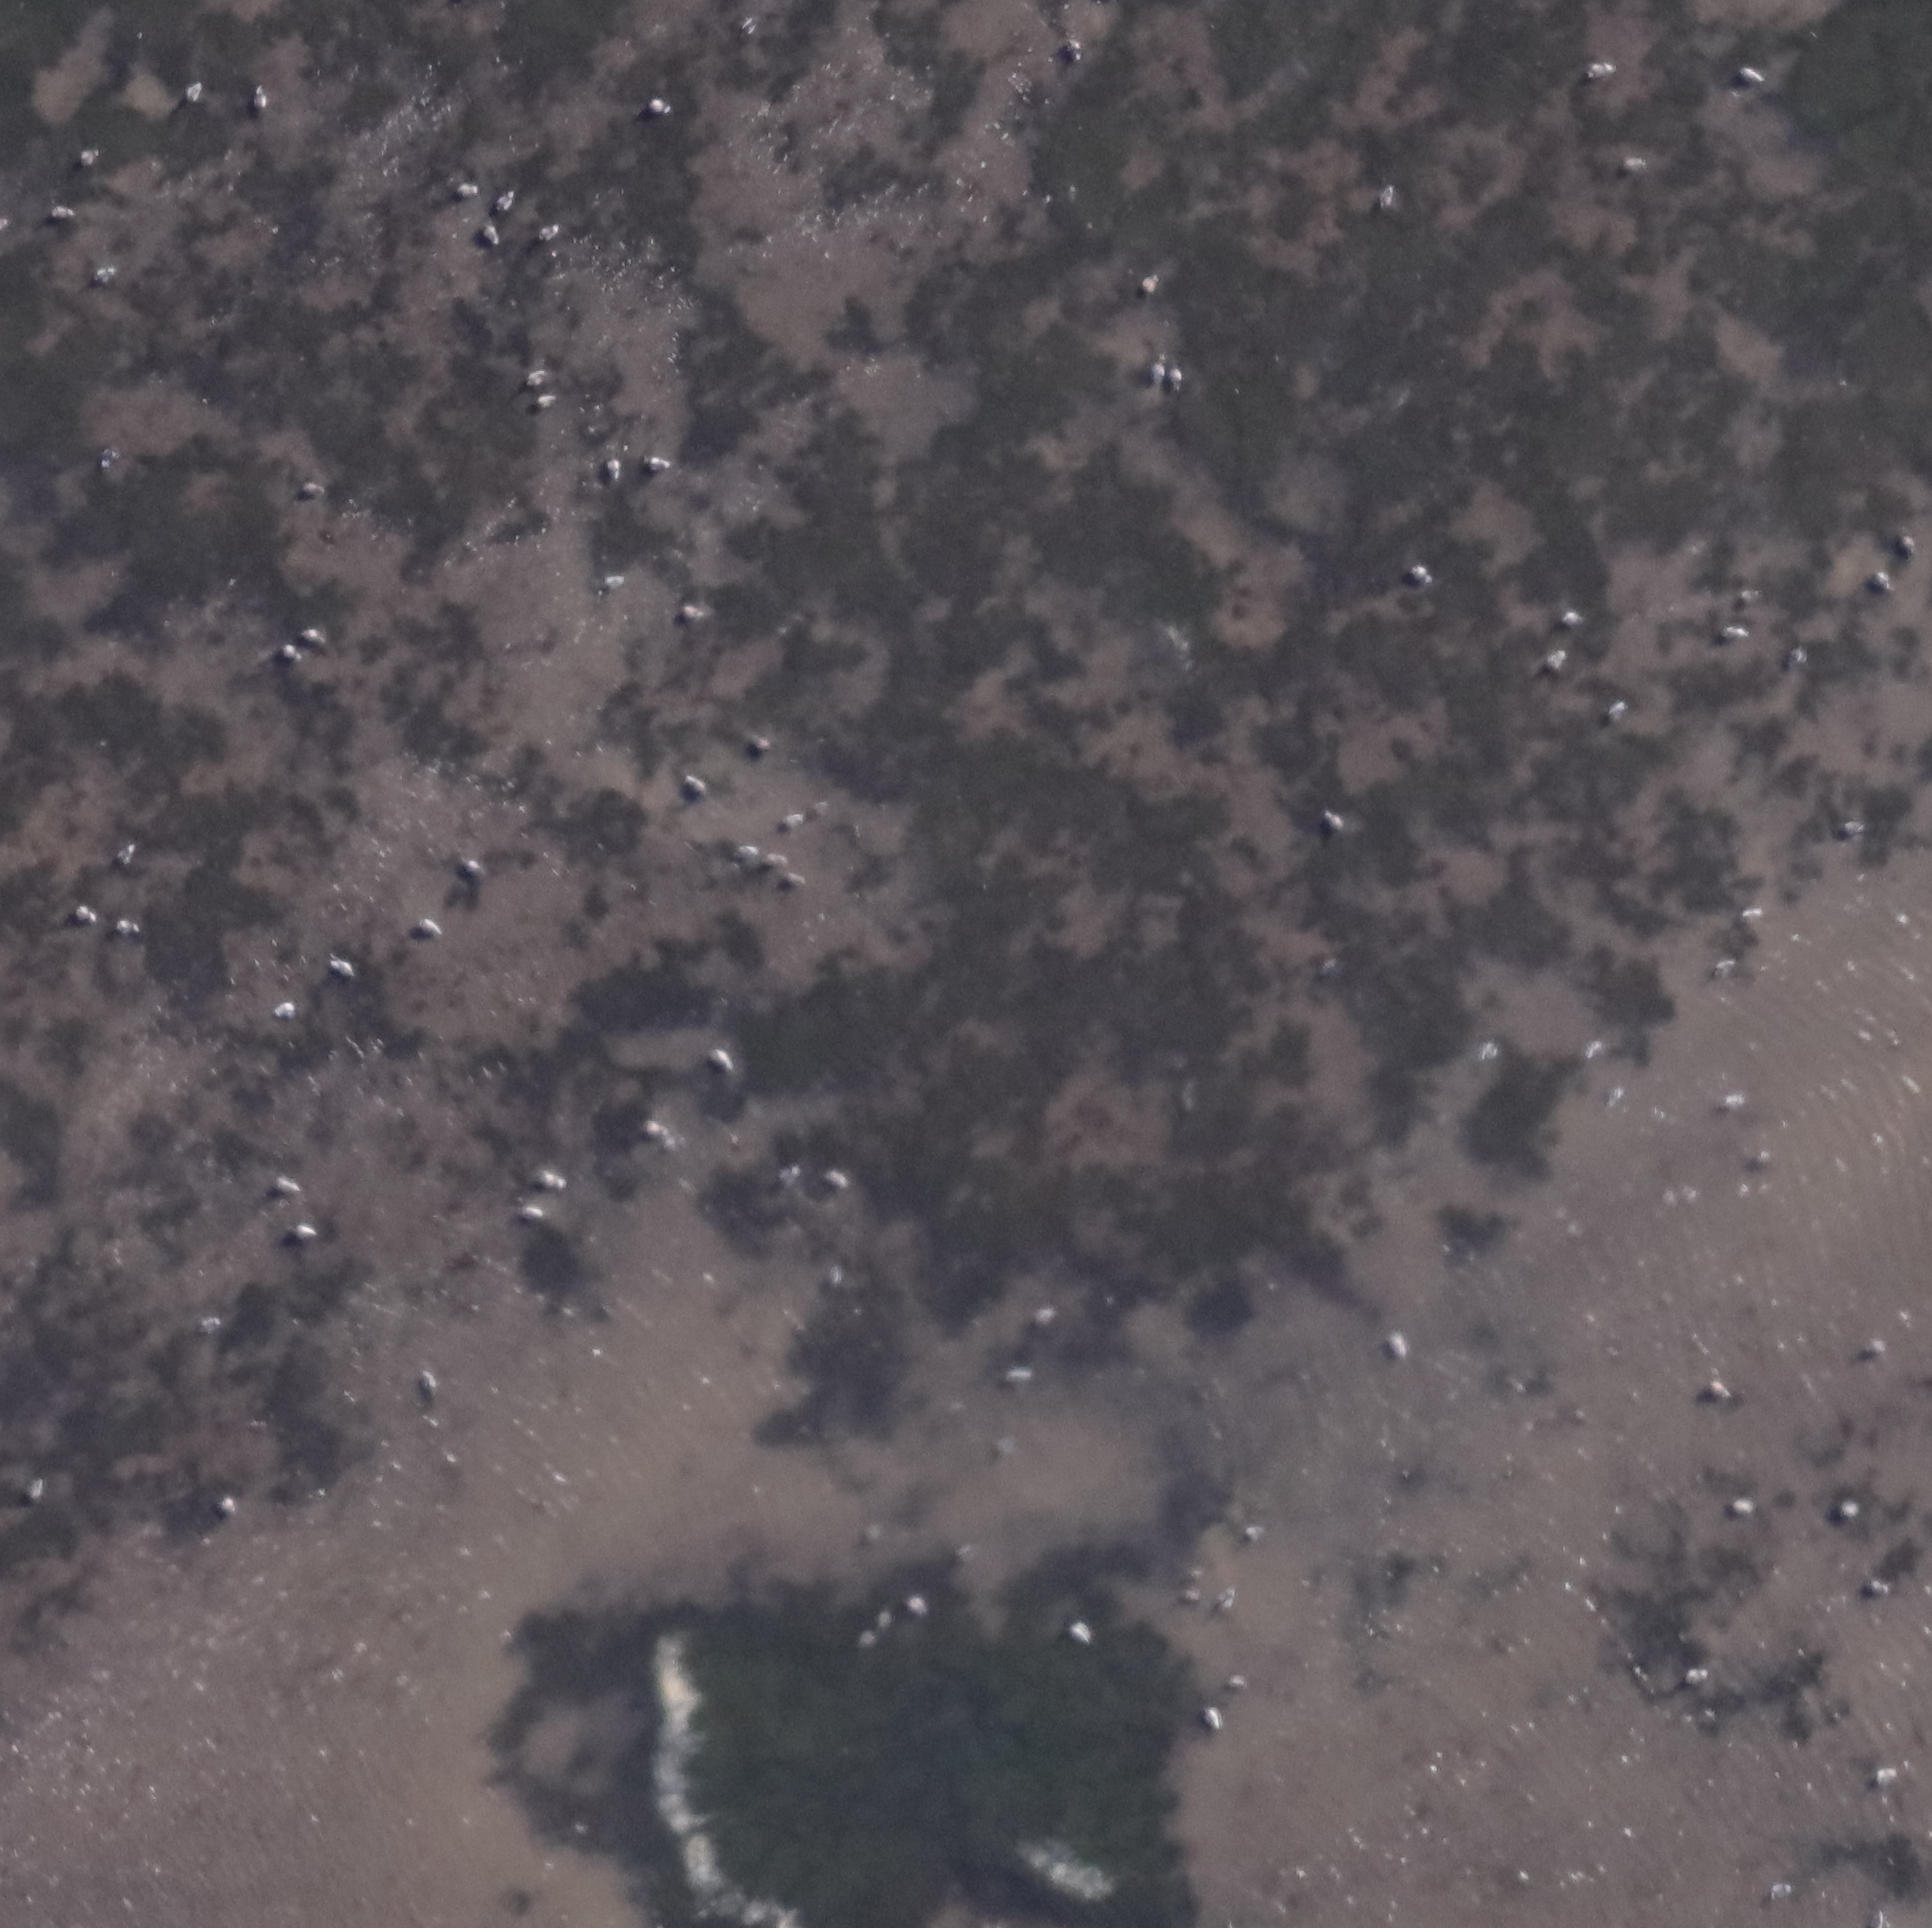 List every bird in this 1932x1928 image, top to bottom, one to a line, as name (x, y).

brant (749, 26)
brant (1084, 45)
brant (1602, 71)
brant (1751, 79)
brant (194, 88)
brant (260, 100)
brant (655, 109)
brant (84, 156)
brant (1627, 170)
brant (469, 186)
brant (1391, 199)
brant (509, 205)
brant (64, 213)
brant (560, 223)
brant (491, 236)
brant (105, 278)
brant (1151, 284)
brant (1160, 361)
brant (1175, 377)
brant (538, 379)
brant (547, 402)
brant (110, 454)
brant (665, 462)
brant (609, 465)
brant (312, 490)
brant (1909, 543)
brant (1421, 575)
brant (614, 583)
brant (1877, 586)
brant (1745, 597)
brant (1570, 611)
brant (695, 614)
brant (1739, 629)
brant (317, 636)
brant (293, 653)
brant (1799, 653)
brant (1558, 661)
brant (1623, 706)
brant (766, 745)
brant (697, 782)
brant (818, 807)
brant (792, 819)
brant (1337, 821)
brant (1846, 833)
brant (746, 852)
brant (117, 856)
brant (774, 863)
brant (468, 871)
brant (795, 882)
brant (88, 912)
brant (1752, 916)
brant (139, 928)
brant (428, 932)
brant (1723, 964)
brant (343, 965)
brant (284, 1015)
brant (1598, 1053)
brant (716, 1057)
brant (1483, 1058)
brant (1614, 1097)
brant (1733, 1101)
brant (665, 1133)
brant (1760, 1162)
brant (553, 1178)
brant (791, 1178)
brant (835, 1181)
brant (287, 1189)
brant (532, 1211)
brant (305, 1235)
brant (827, 1276)
brant (1048, 1319)
brant (212, 1321)
brant (1392, 1348)
brant (1873, 1349)
brant (435, 1377)
brant (1019, 1380)
brant (1719, 1392)
brant (1004, 1445)
brant (38, 1488)
brant (230, 1509)
brant (1745, 1509)
brant (1850, 1509)
brant (876, 1530)
brant (1257, 1534)
brant (966, 1546)
brant (1196, 1570)
brant (1881, 1590)
brant (1196, 1592)
brant (1230, 1599)
brant (919, 1611)
brant (886, 1624)
brant (1089, 1632)
brant (865, 1640)
brant (1693, 1672)
brant (1238, 1679)
brant (1209, 1719)
brant (1887, 1777)
brant (1782, 1892)